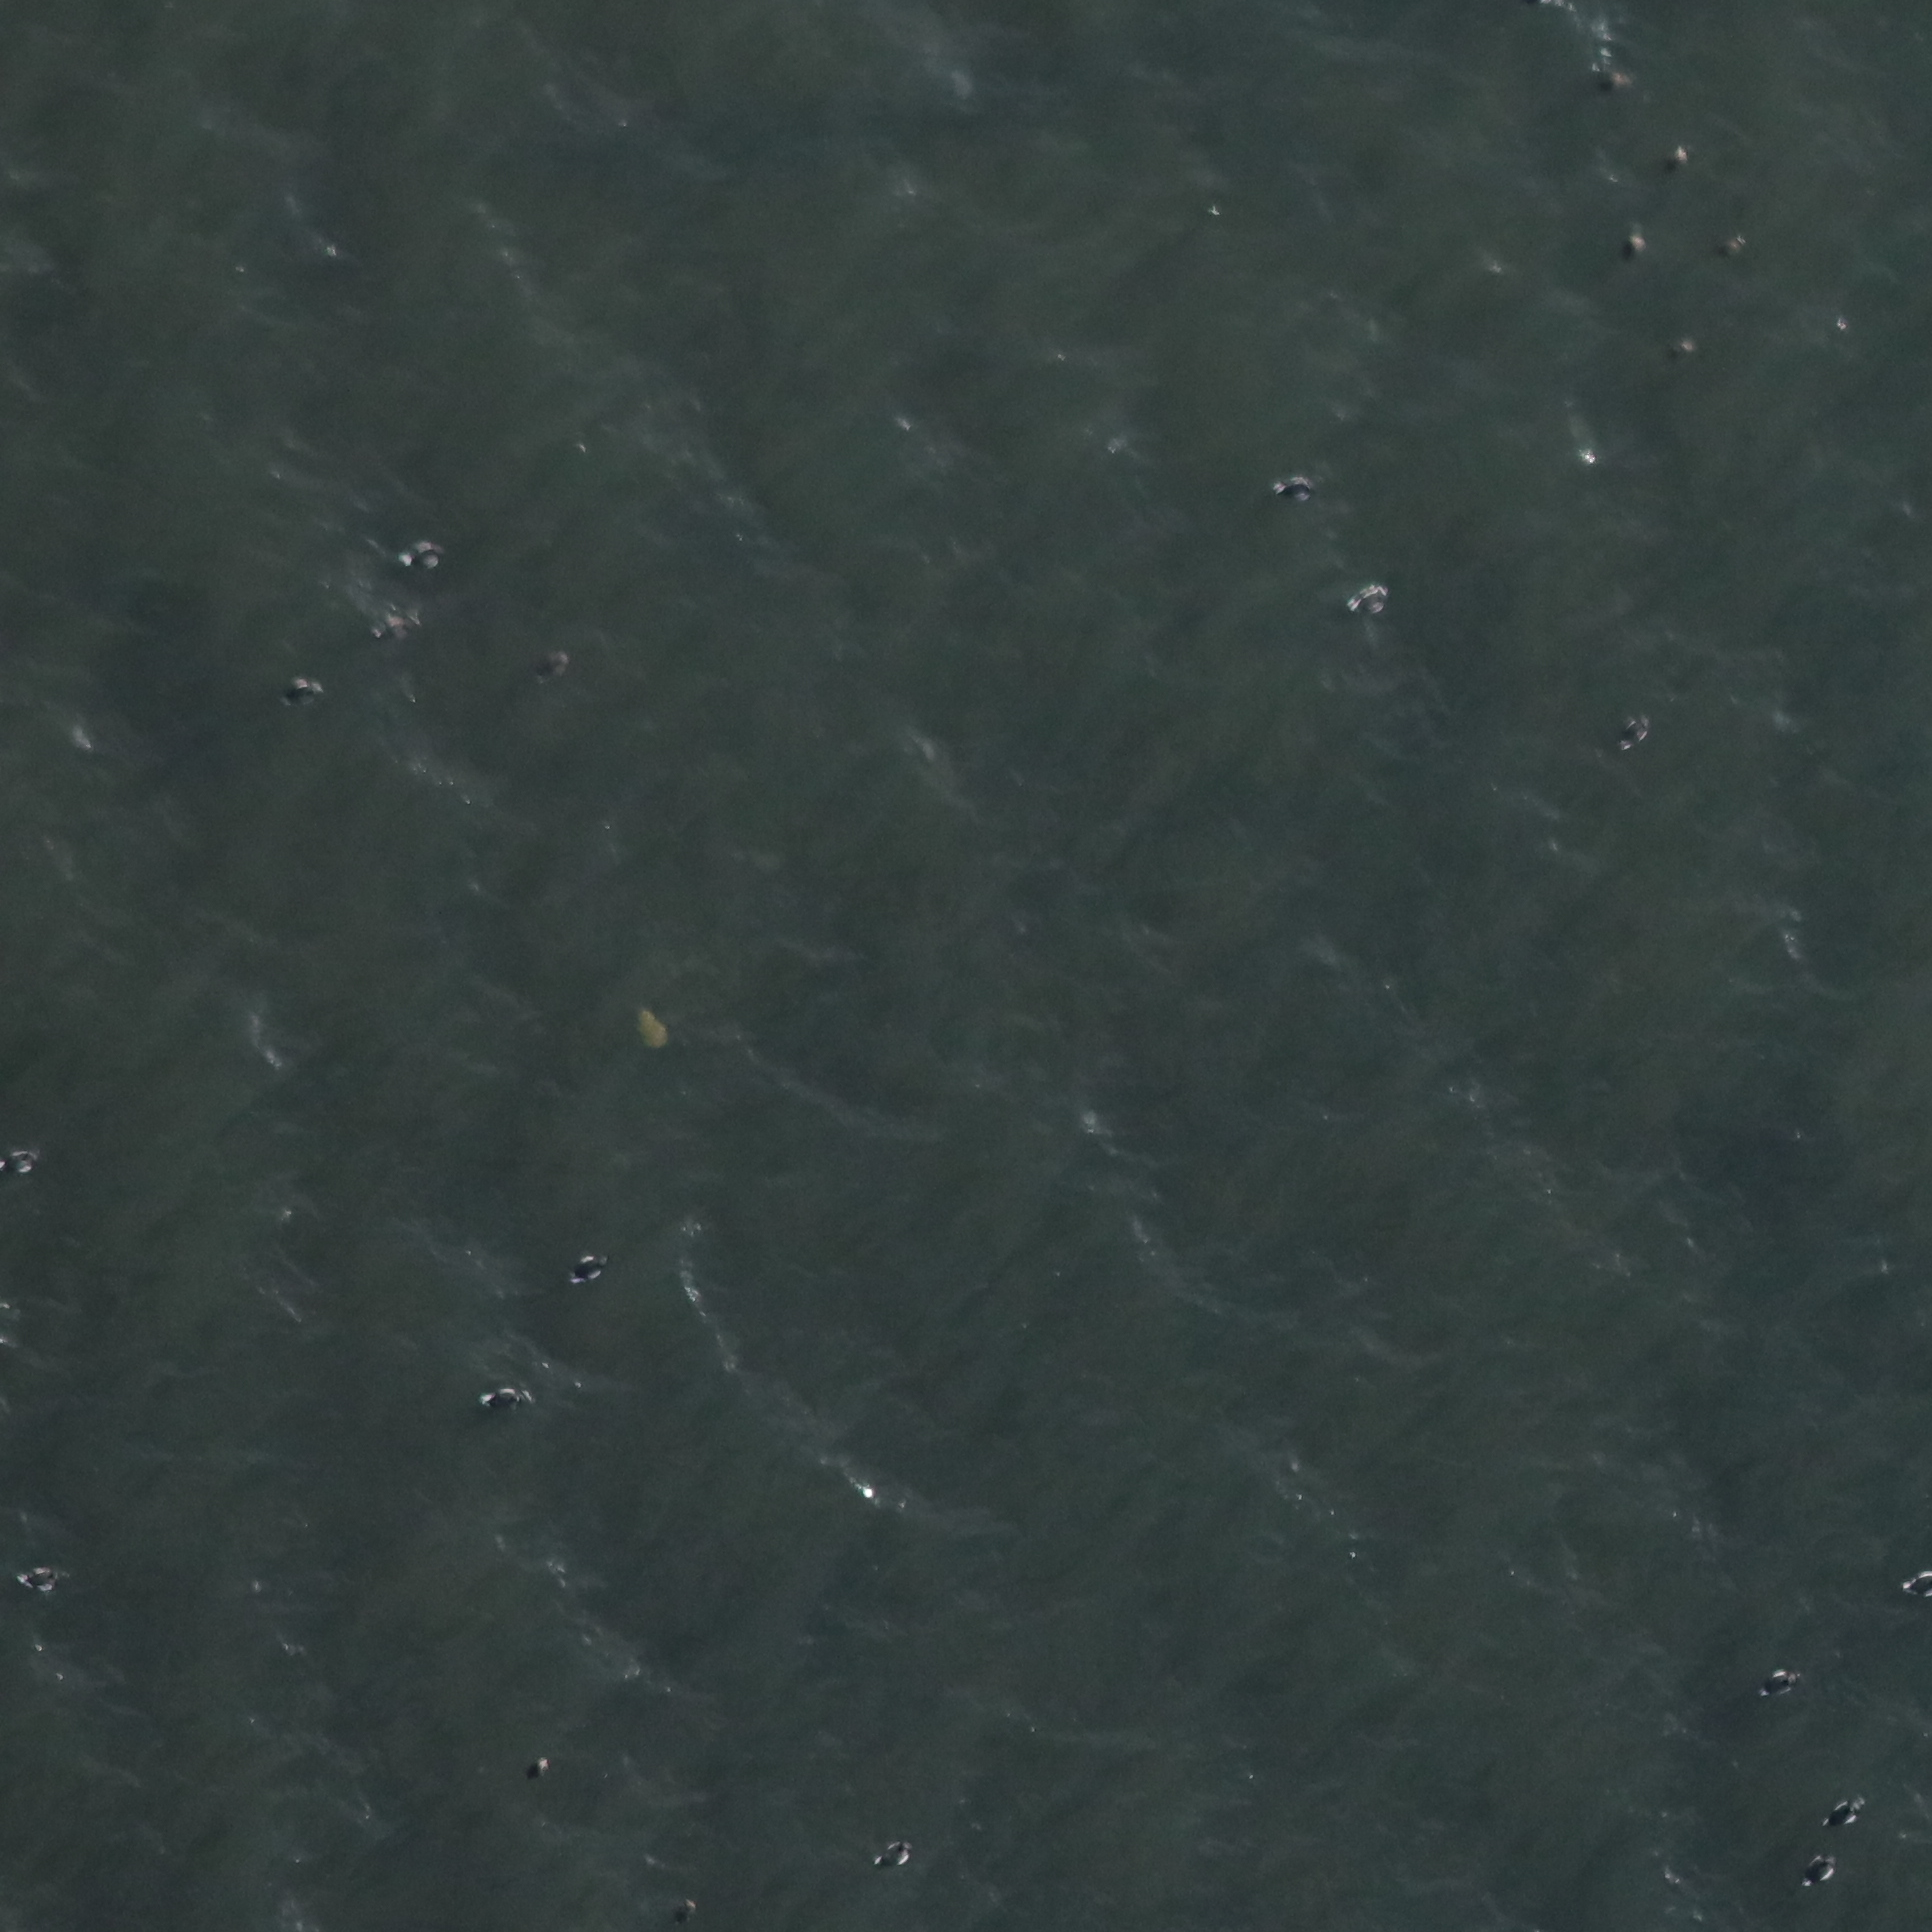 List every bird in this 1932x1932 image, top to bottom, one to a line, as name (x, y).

other bird (1617, 84)
other bird (1678, 157)
other bird (1631, 251)
other bird (1732, 253)
other bird (1684, 350)
brant (1299, 492)
brant (421, 555)
brant (1372, 603)
brant (390, 626)
brant (550, 666)
brant (300, 691)
brant (1634, 731)
brant (18, 1163)
brant (589, 1270)
brant (499, 1400)
brant (40, 1578)
brant (1924, 1585)
brant (1779, 1684)
other bird (539, 1770)
brant (1844, 1812)
brant (895, 1855)
brant (1816, 1871)
other bird (683, 1915)